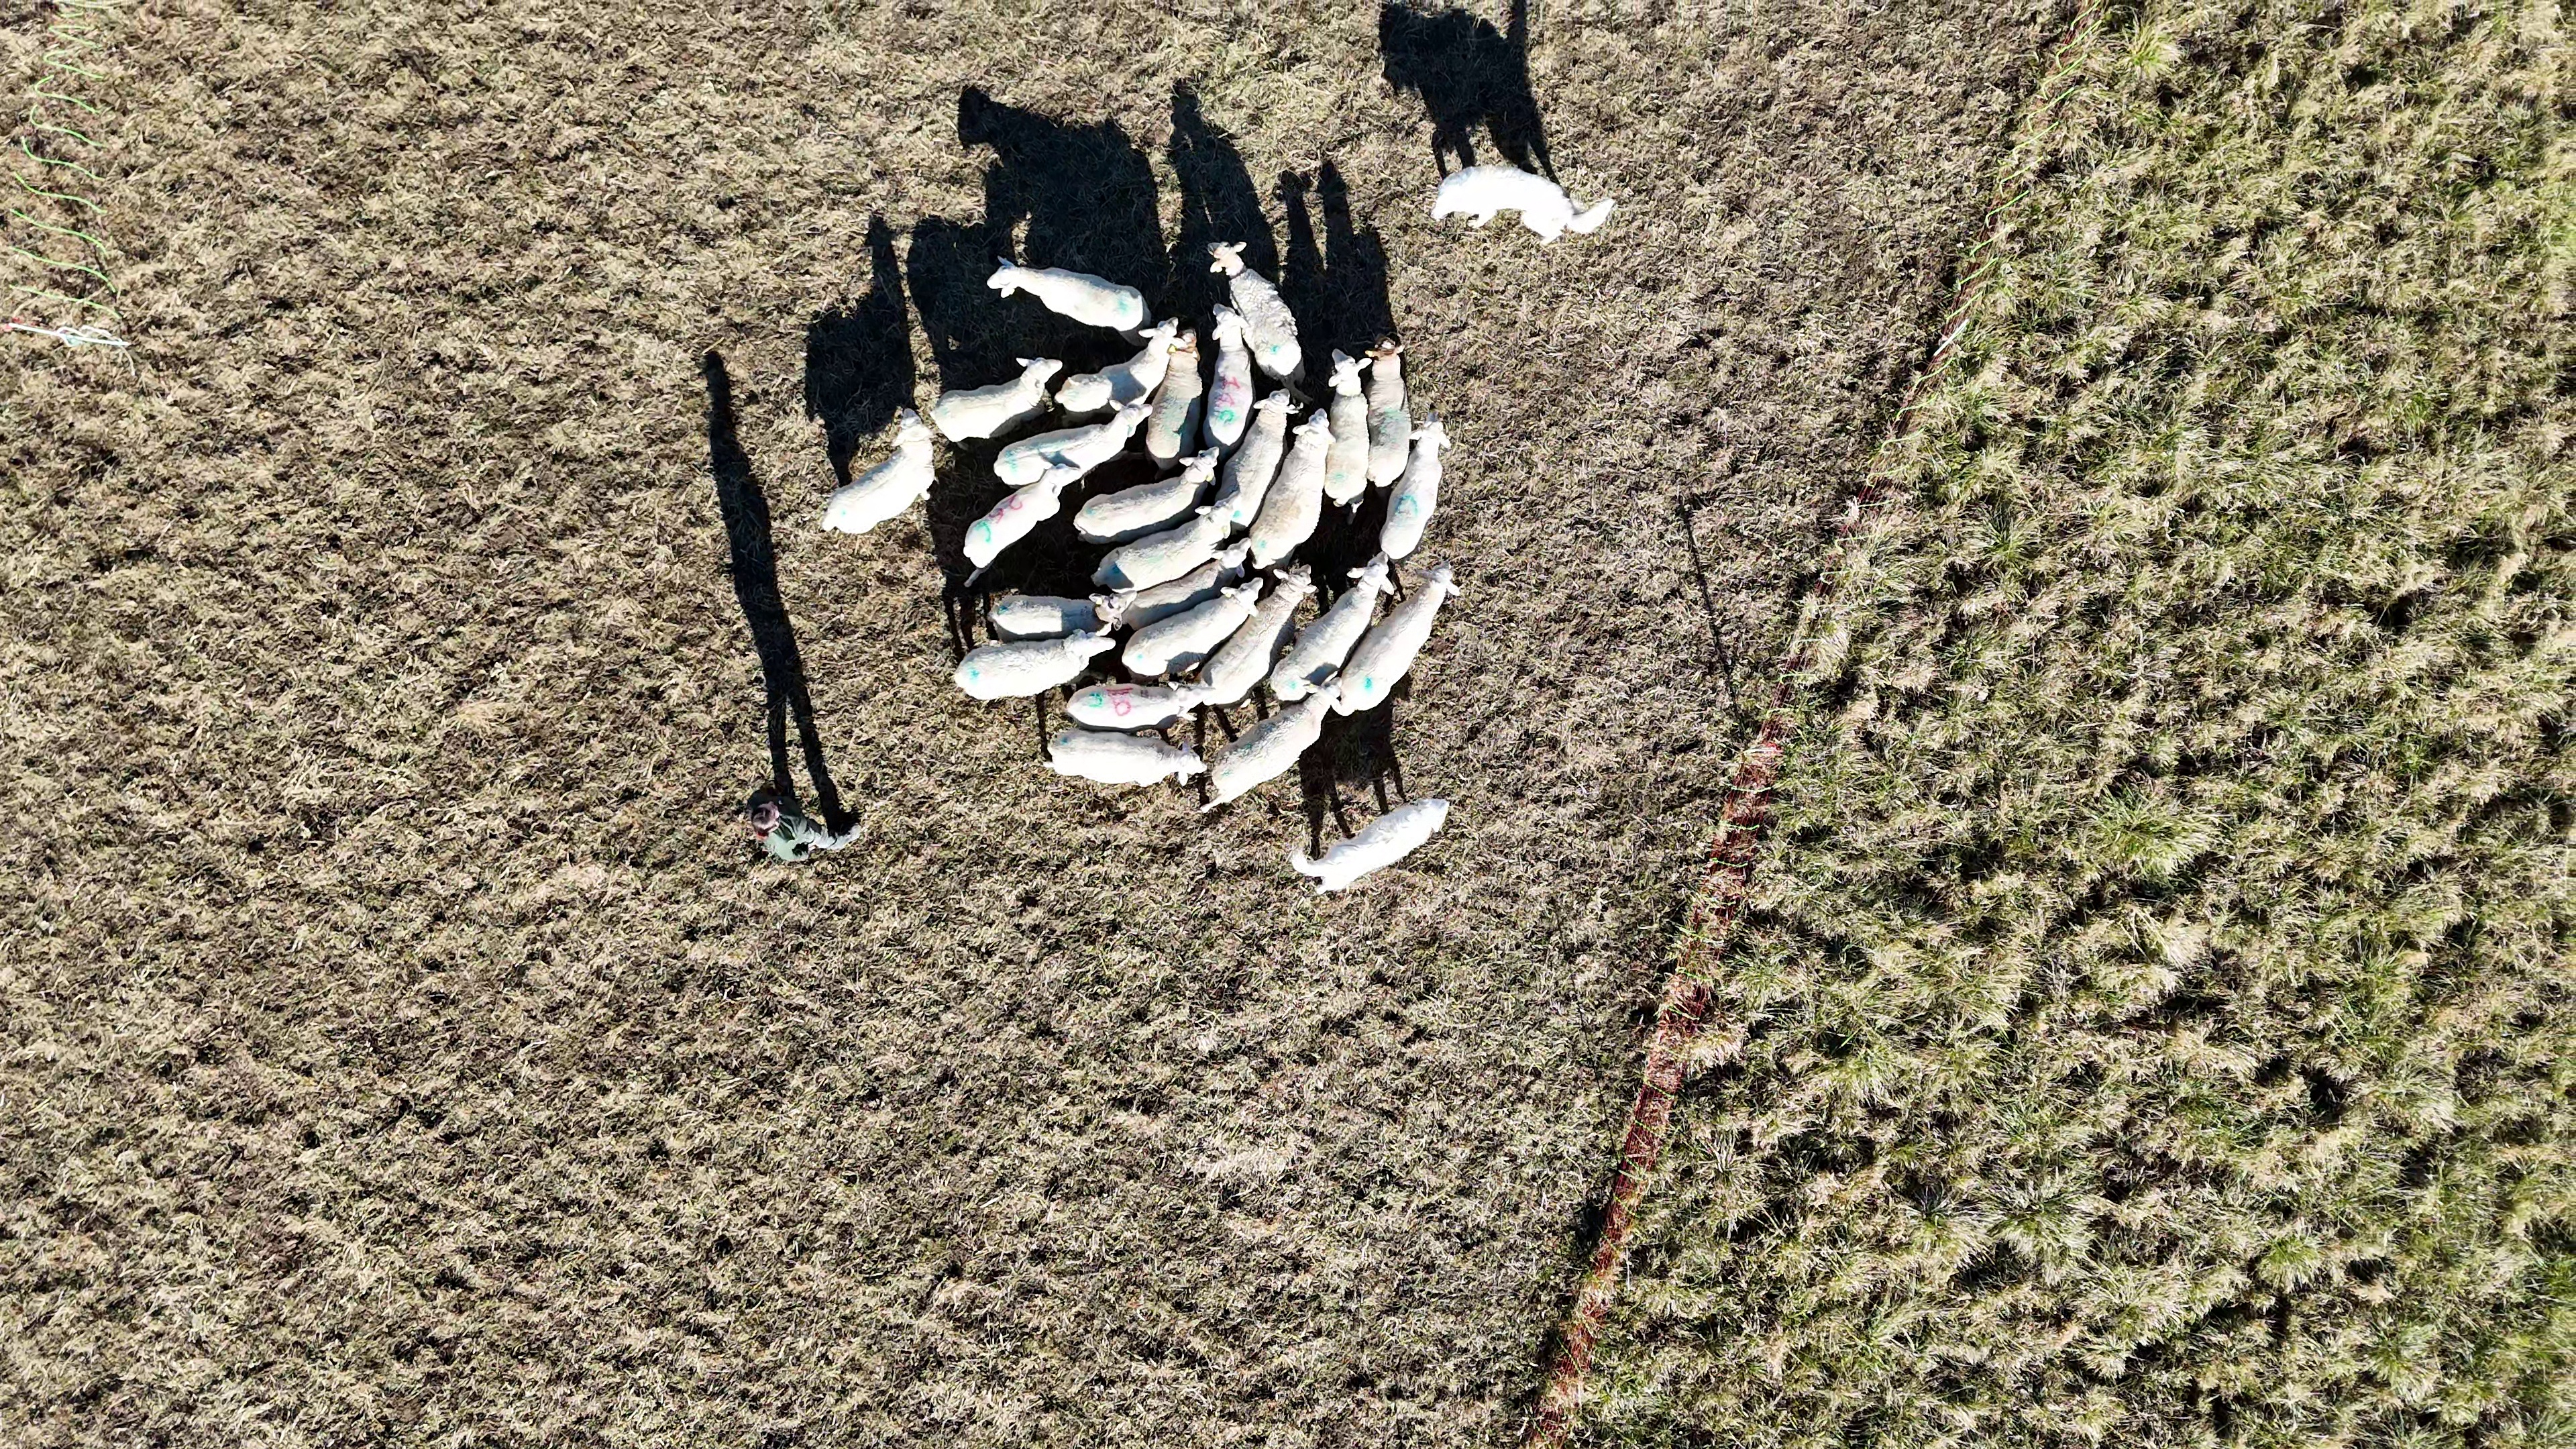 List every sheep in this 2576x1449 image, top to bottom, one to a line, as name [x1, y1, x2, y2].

sheep [1206, 241, 1313, 407]
sheep [987, 255, 1153, 348]
sheep [1201, 303, 1257, 468]
sheep [1055, 316, 1178, 428]
sheep [1145, 327, 1203, 482]
sheep [1365, 332, 1411, 504]
sheep [1325, 348, 1372, 525]
sheep [929, 357, 1064, 443]
sheep [1215, 388, 1304, 543]
sheep [993, 399, 1153, 489]
sheep [1379, 407, 1450, 560]
sheep [821, 408, 935, 534]
sheep [1251, 408, 1337, 602]
sheep [1073, 446, 1220, 544]
sheep [963, 462, 1082, 587]
sheep [1091, 490, 1244, 594]
sheep [1121, 537, 1253, 631]
sheep [1270, 551, 1396, 701]
sheep [1331, 562, 1459, 717]
sheep [1195, 563, 1316, 706]
sheep [1121, 577, 1264, 677]
sheep [988, 590, 1136, 642]
sheep [954, 628, 1117, 700]
sheep [1199, 677, 1343, 814]
sheep [1065, 681, 1217, 730]
sheep [1042, 728, 1208, 788]